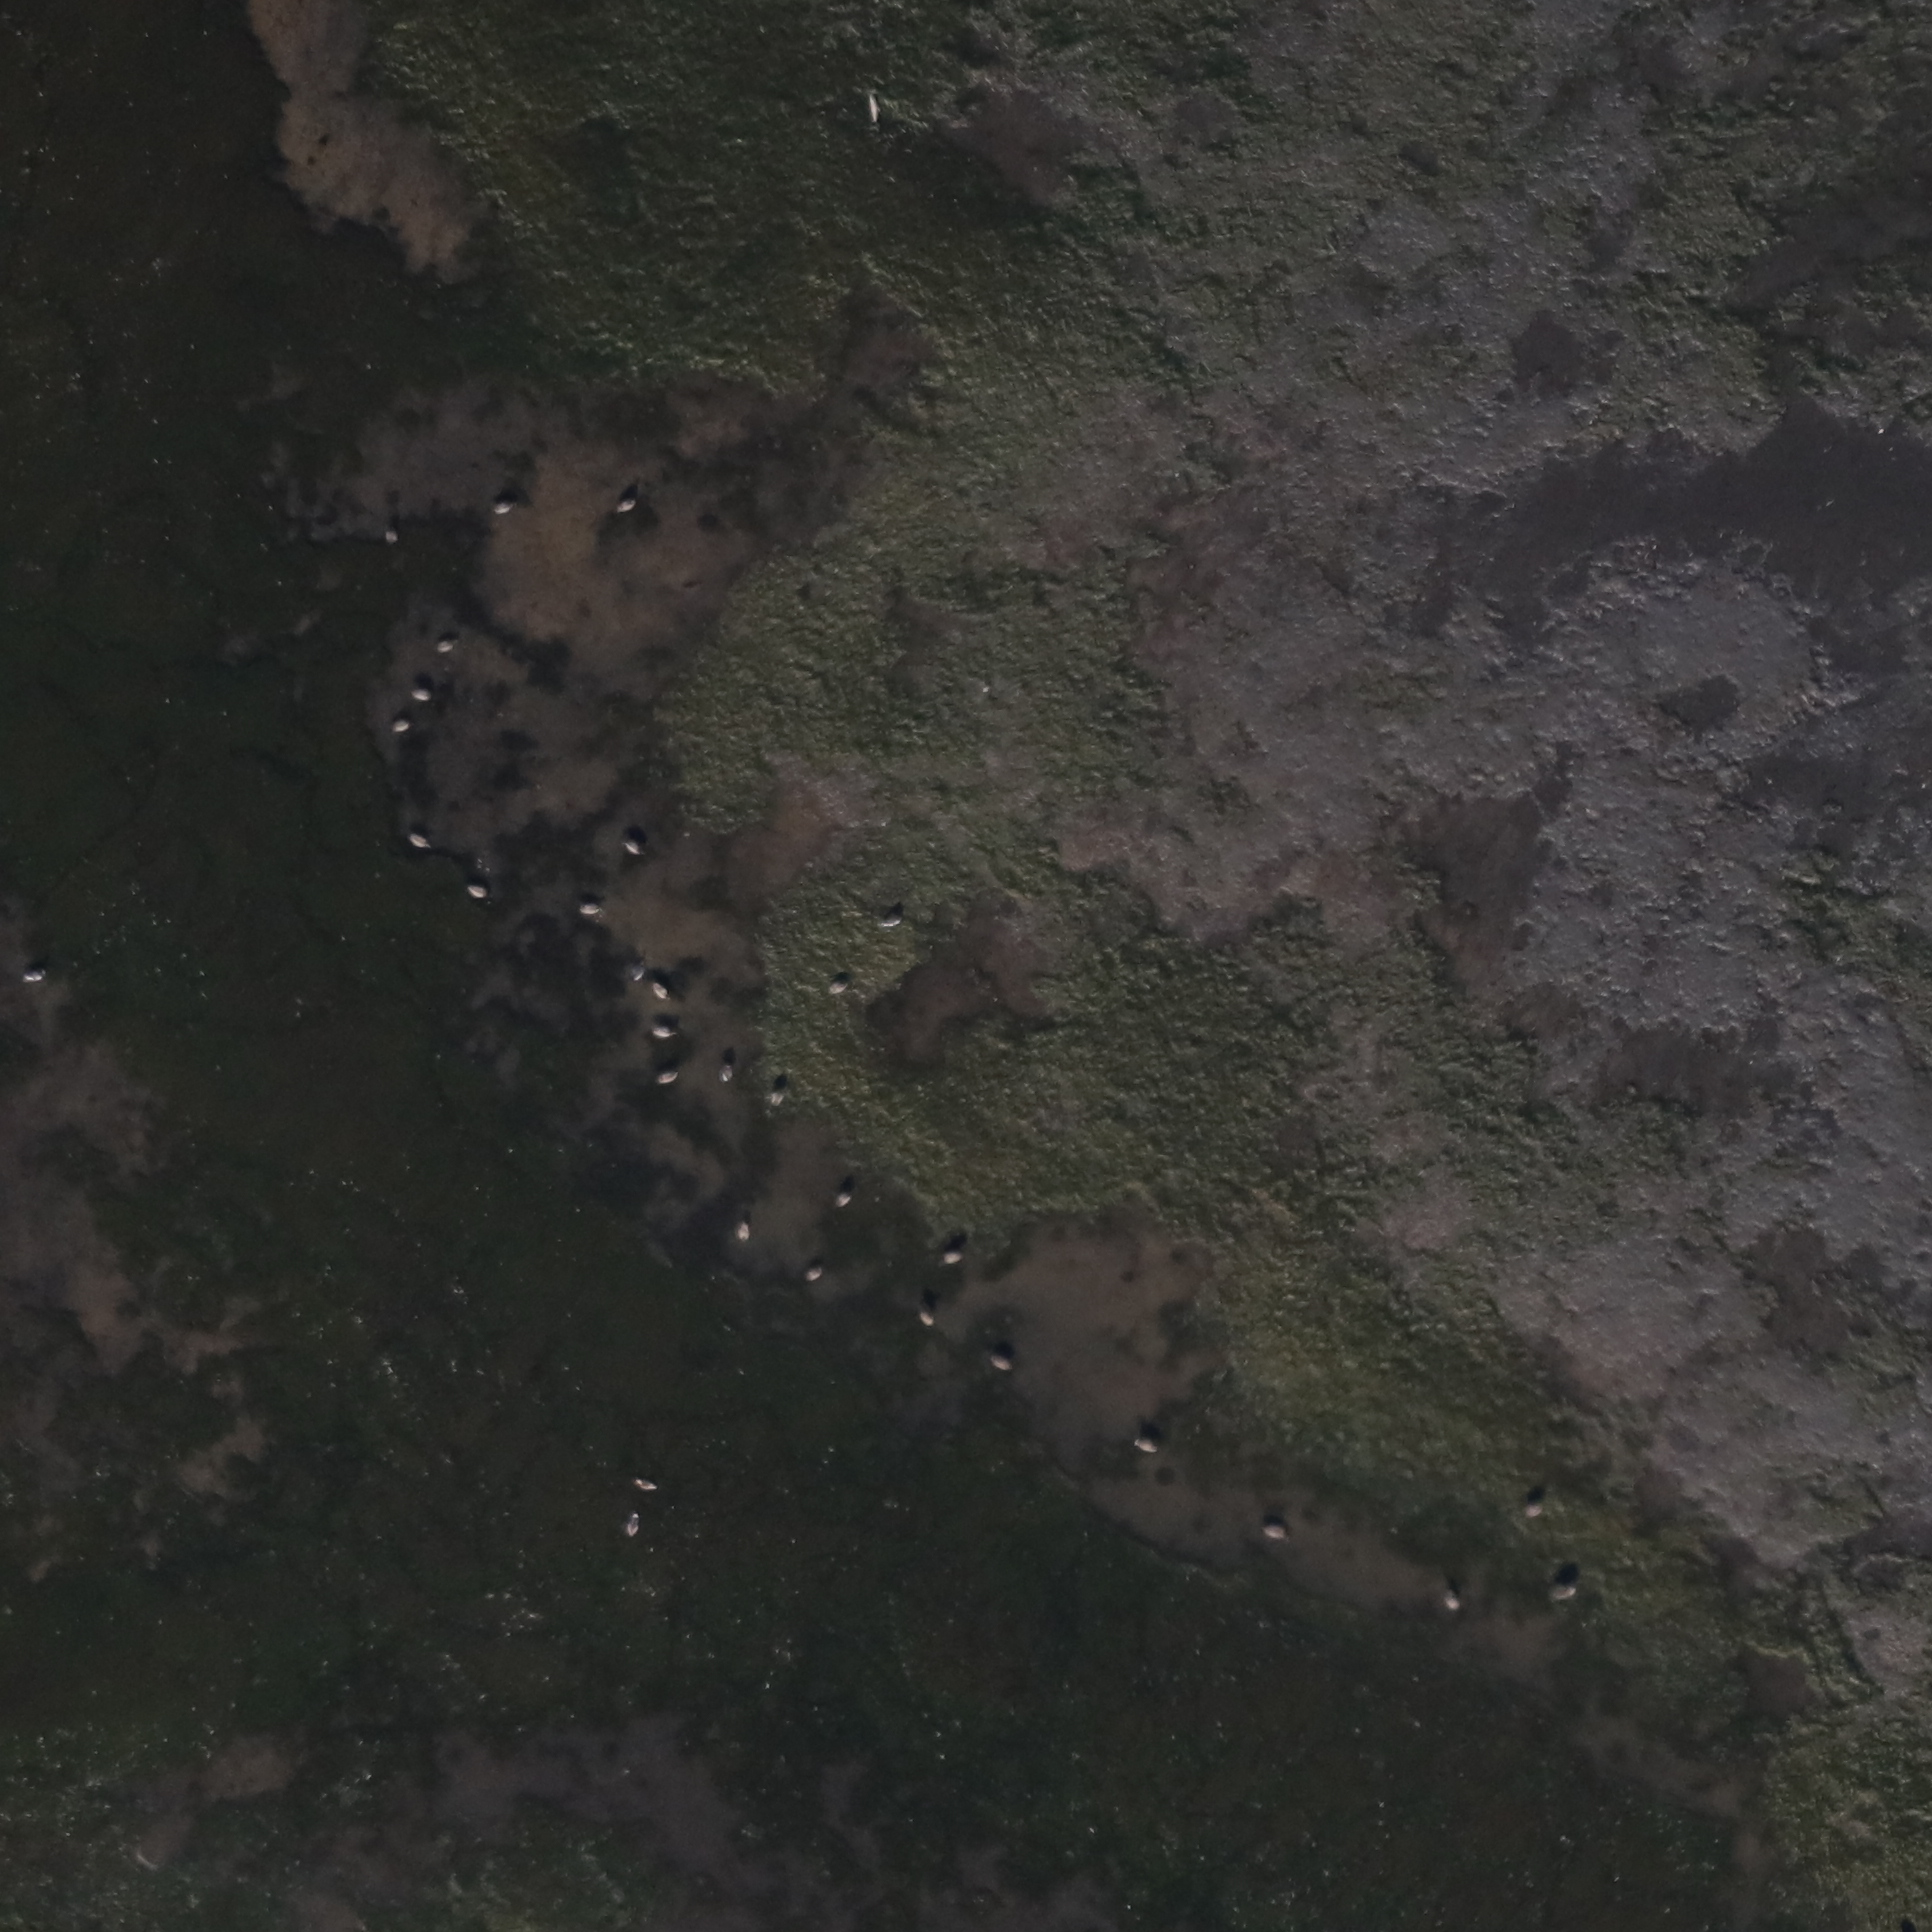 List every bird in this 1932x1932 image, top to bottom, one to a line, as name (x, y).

Canada goose (508, 503)
Canada goose (629, 504)
Canada goose (390, 536)
Canada goose (443, 643)
Canada goose (418, 698)
Canada goose (408, 726)
Canada goose (418, 842)
Canada goose (636, 845)
Canada goose (478, 886)
Canada goose (590, 909)
Canada goose (883, 923)
Canada goose (636, 971)
brant (34, 975)
Canada goose (841, 987)
Canada goose (659, 990)
Canada goose (658, 1029)
Canada goose (725, 1071)
Canada goose (669, 1076)
Canada goose (779, 1096)
Canada goose (843, 1196)
Canada goose (739, 1228)
Canada goose (948, 1262)
Canada goose (812, 1268)
Canada goose (927, 1321)
Canada goose (1008, 1368)
Canada goose (1146, 1441)
other bird (648, 1485)
Canada goose (1539, 1513)
other bird (633, 1528)
Canada goose (1276, 1530)
Canada goose (1565, 1590)
Canada goose (1452, 1605)